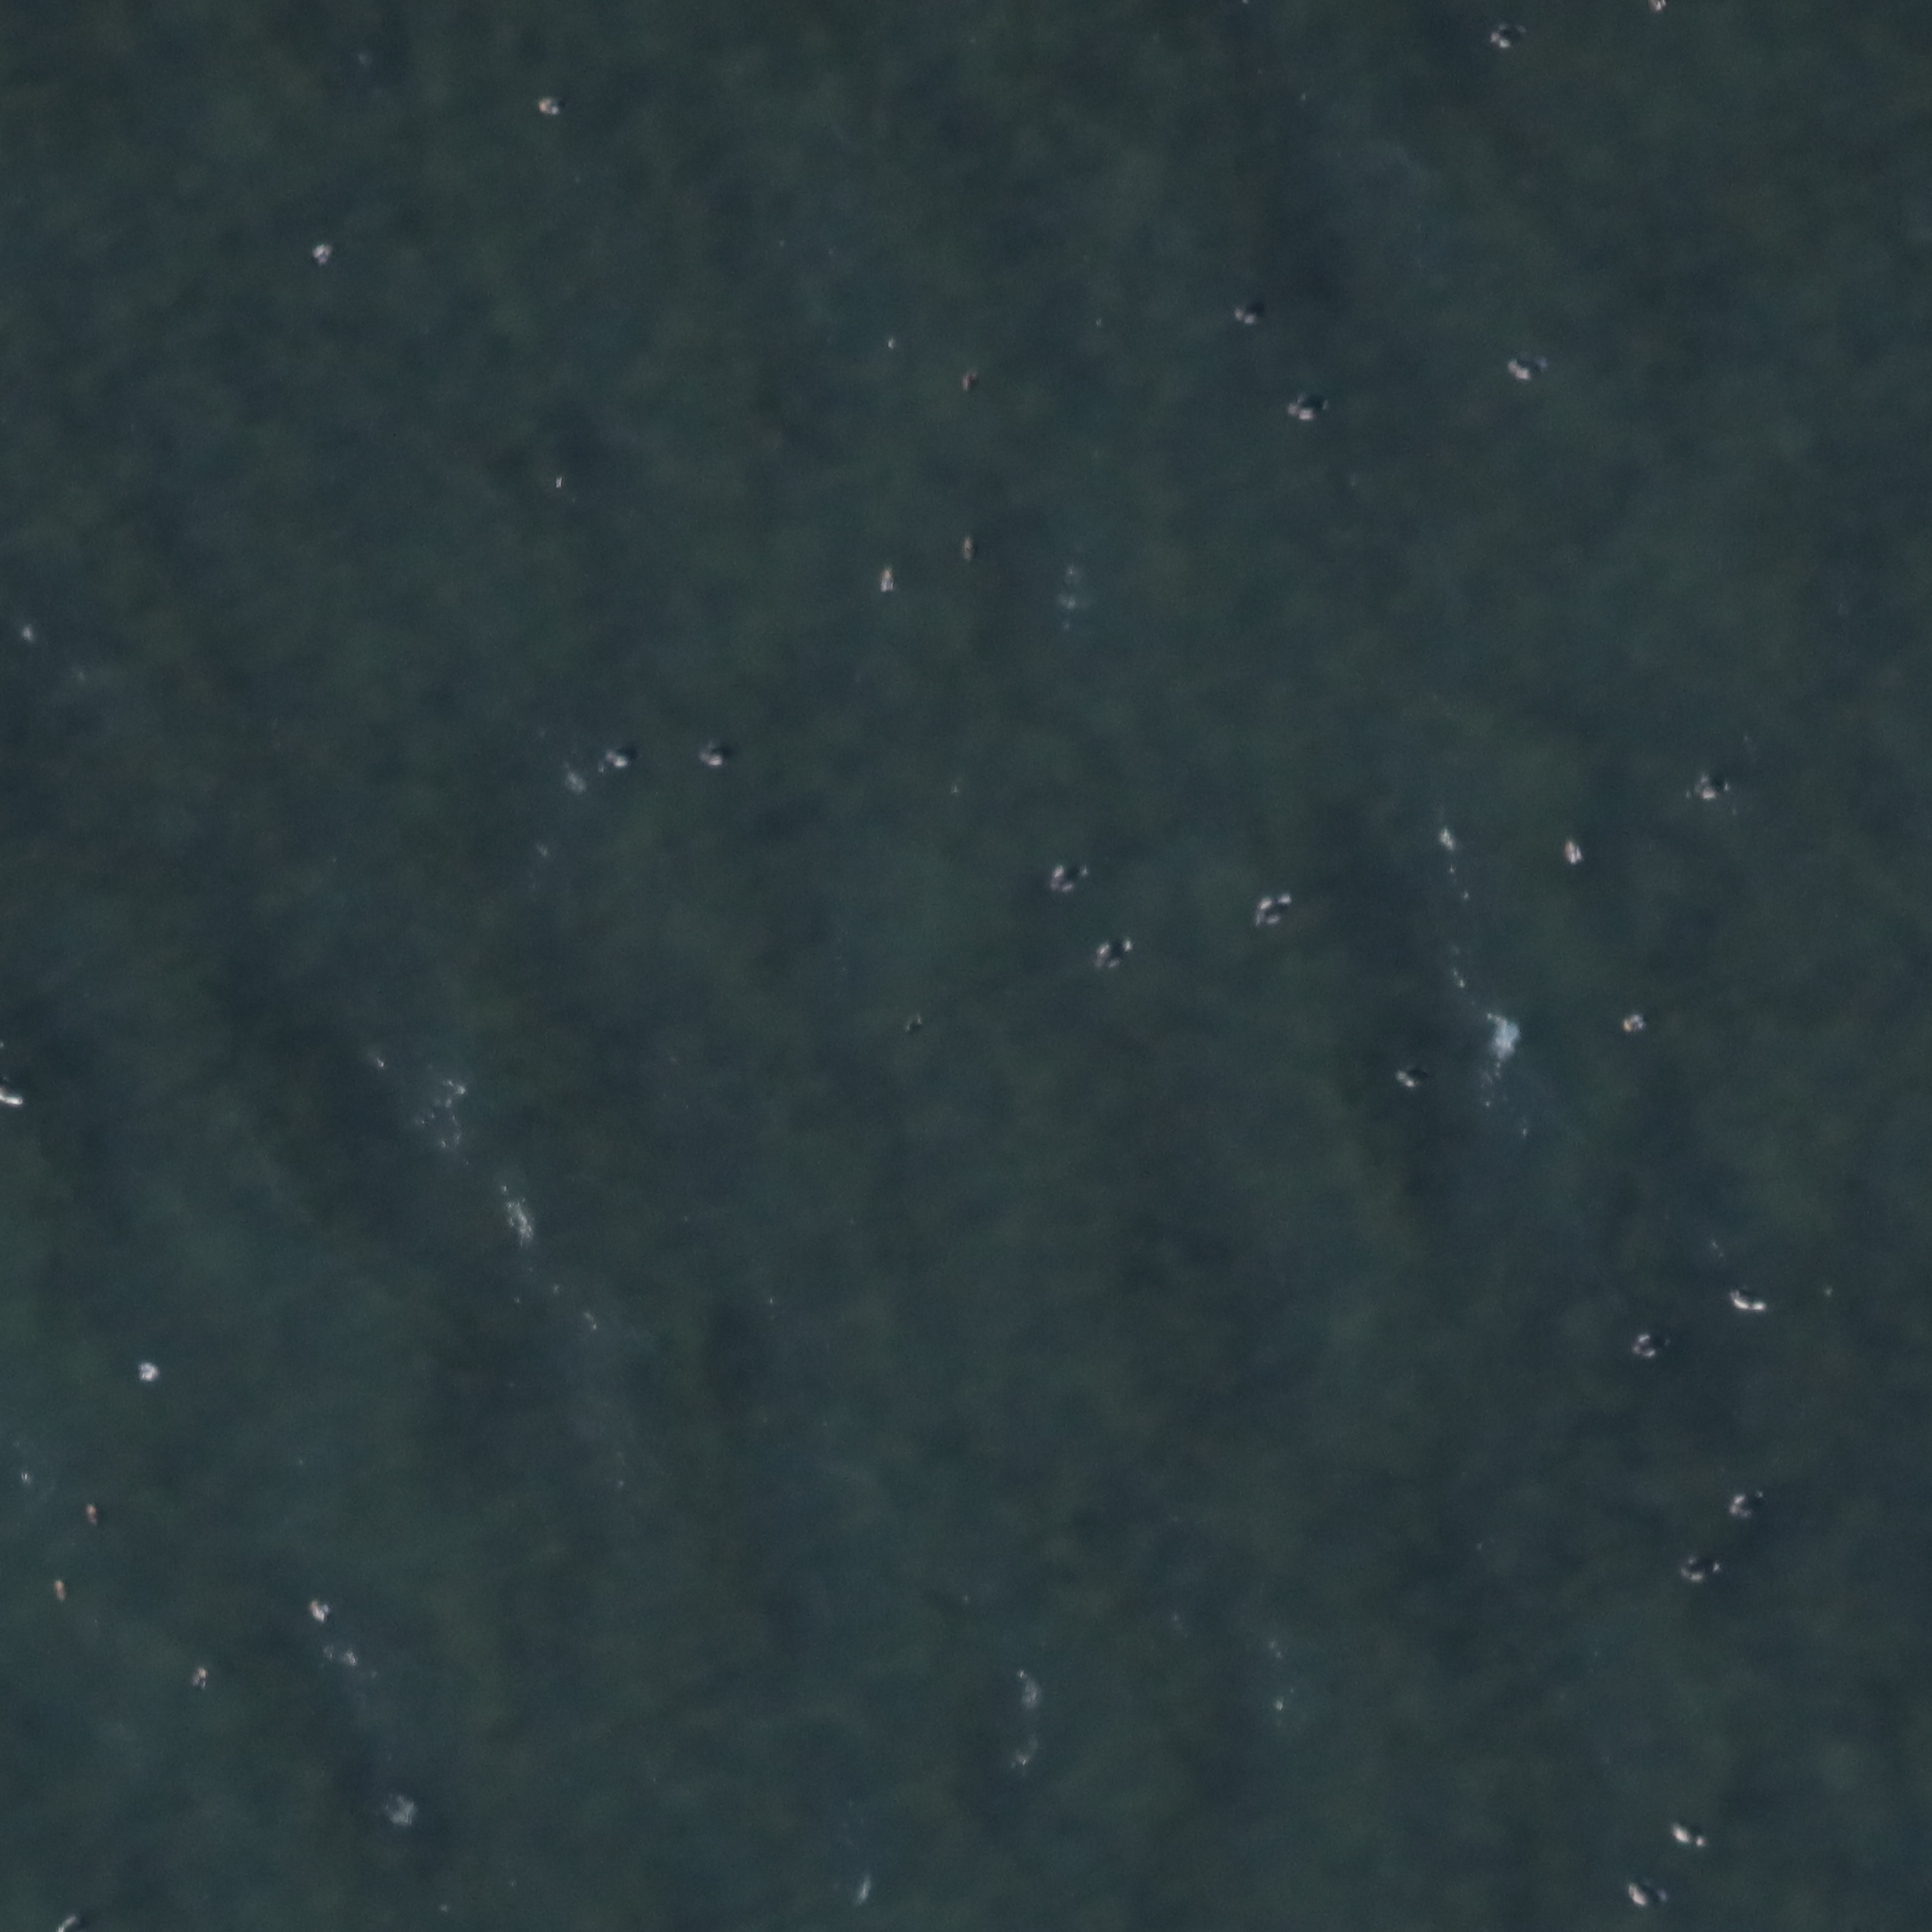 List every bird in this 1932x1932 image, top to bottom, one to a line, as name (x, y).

brant (1510, 32)
other bird (553, 105)
other bird (324, 251)
brant (1252, 310)
brant (1530, 365)
other bird (967, 379)
brant (1312, 402)
other bird (969, 549)
other bird (889, 584)
brant (714, 753)
brant (620, 756)
brant (1715, 787)
other bird (1573, 853)
brant (1070, 878)
brant (1271, 910)
brant (1113, 954)
other bird (1634, 1022)
other bird (916, 1025)
brant (1415, 1072)
brant (7, 1091)
brant (1749, 1303)
brant (1650, 1345)
other bird (145, 1373)
brant (1747, 1503)
other bird (92, 1512)
brant (1698, 1566)
other bird (63, 1594)
other bird (318, 1607)
other bird (199, 1681)
other bird (1694, 1835)
other bird (1646, 1897)